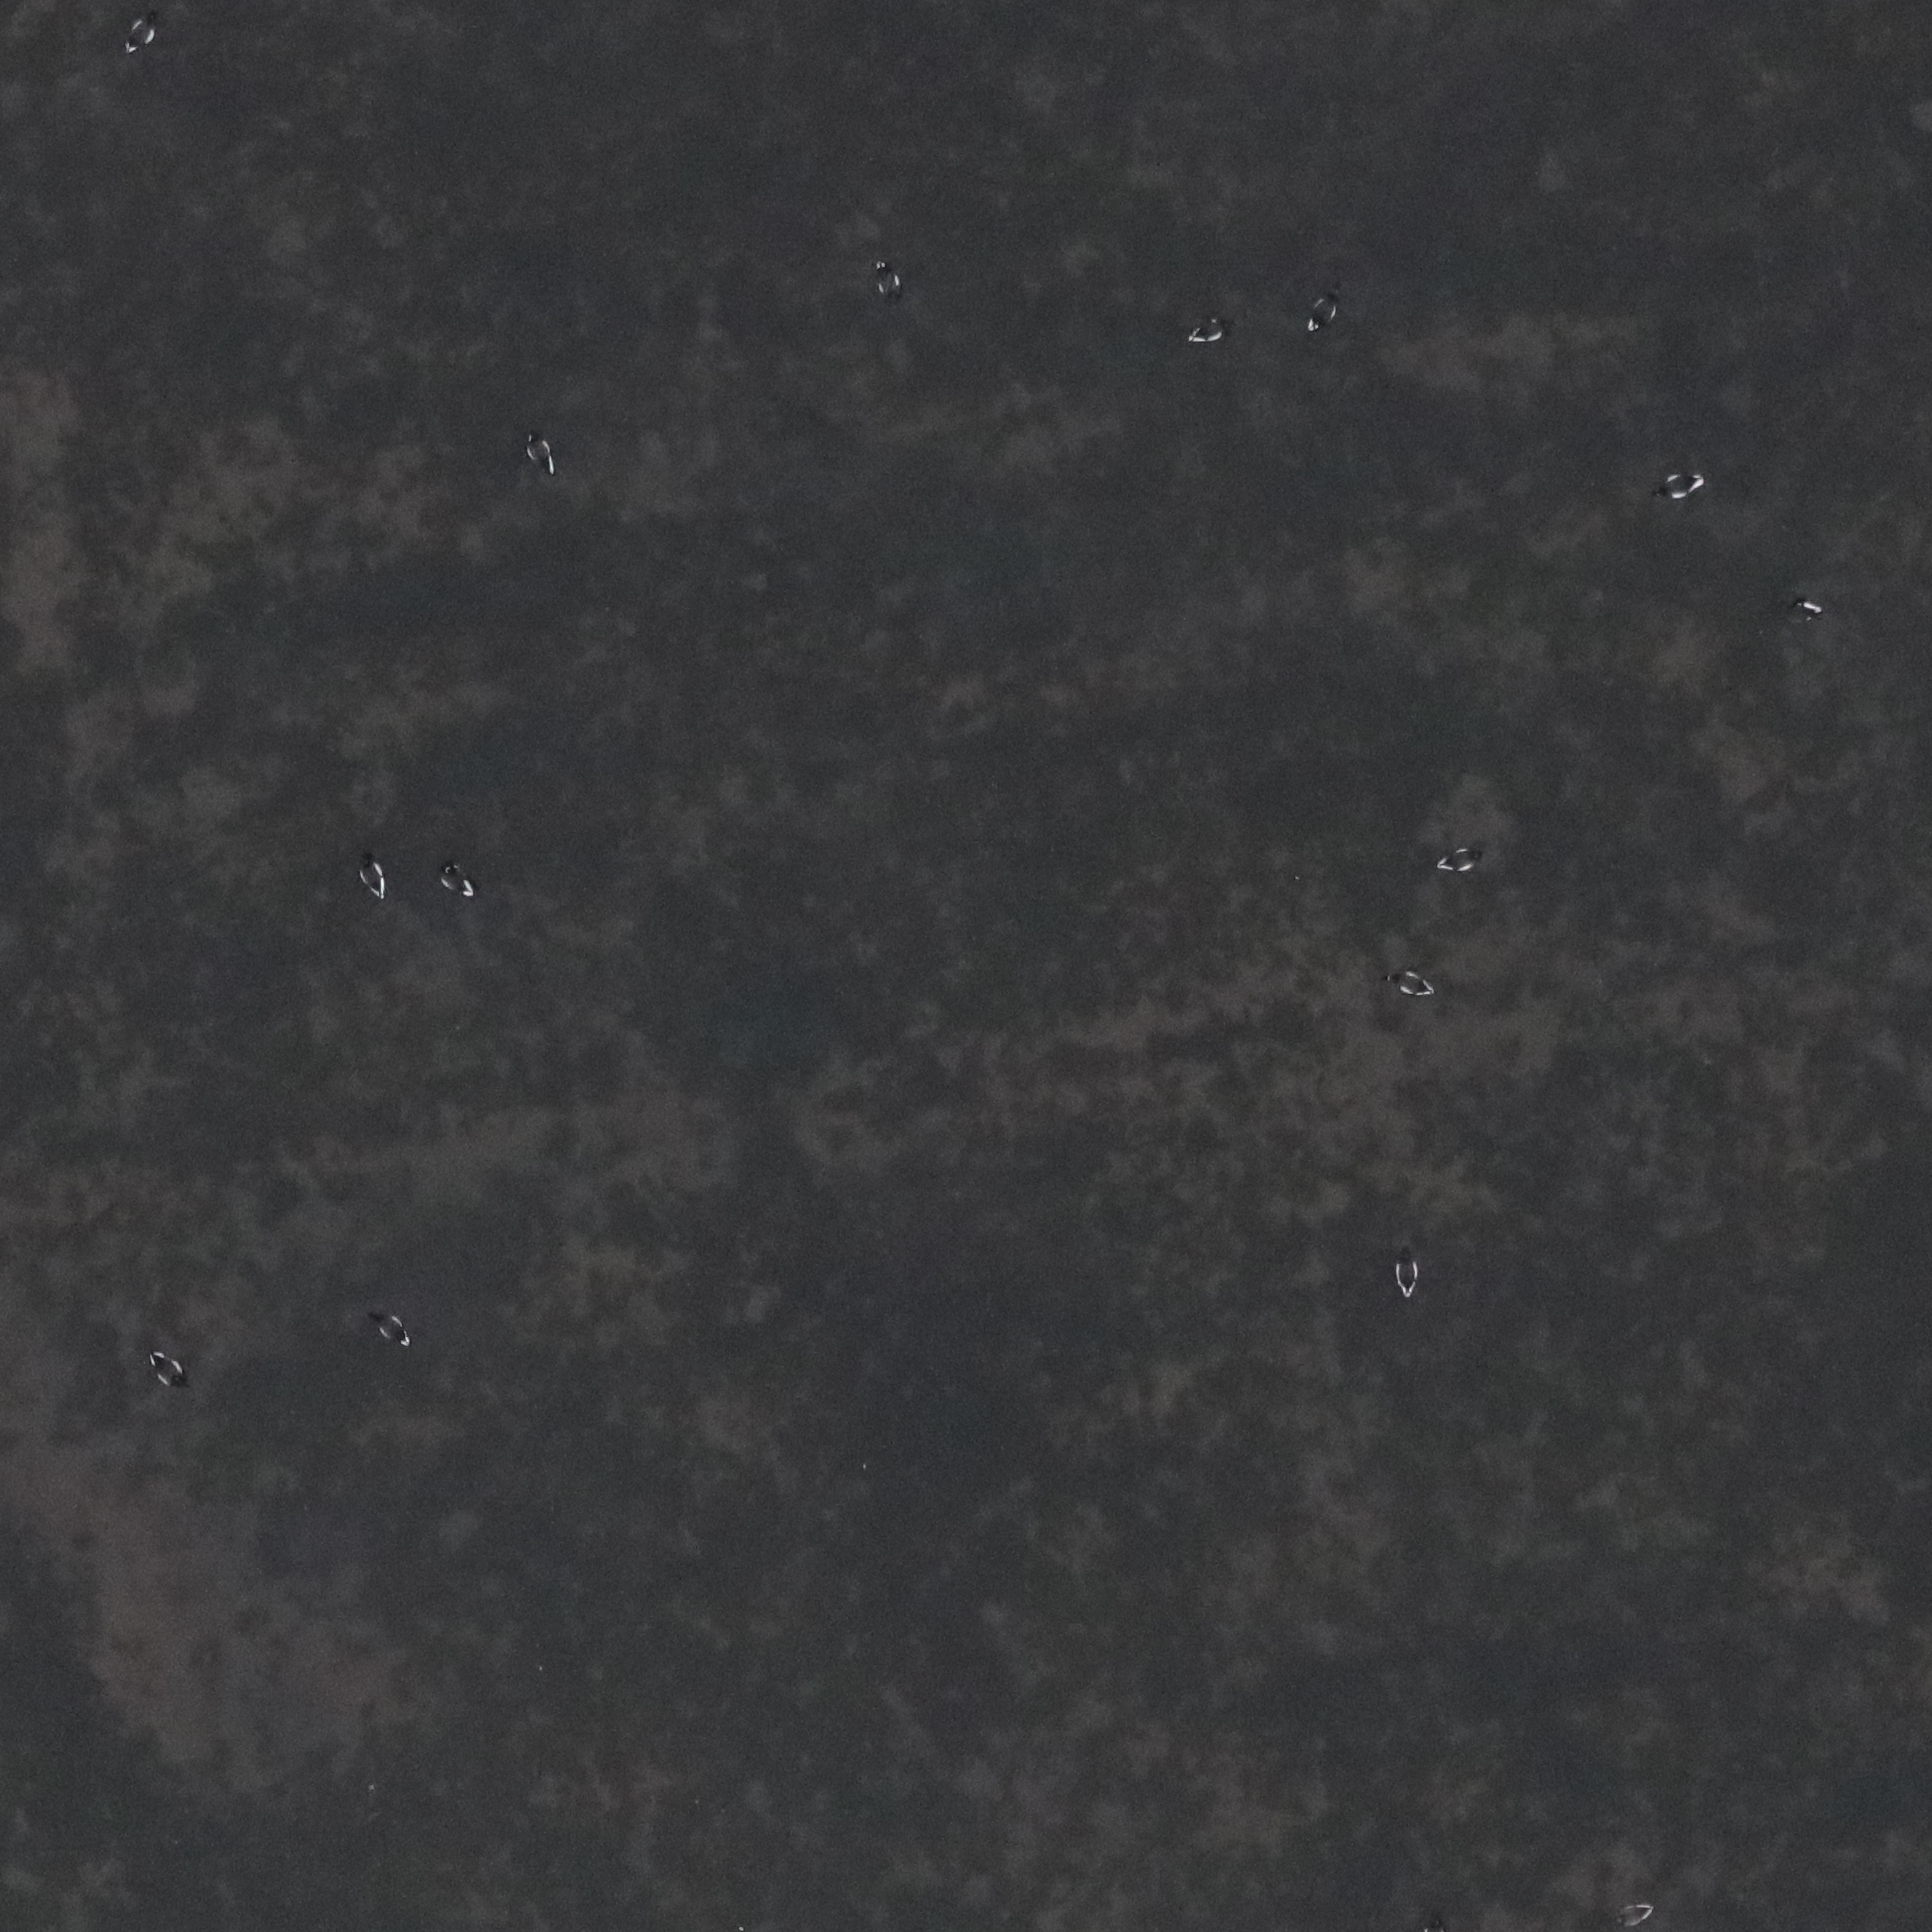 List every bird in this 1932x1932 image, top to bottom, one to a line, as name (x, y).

brant (140, 31)
brant (888, 279)
brant (1324, 312)
brant (1209, 330)
brant (540, 454)
brant (1679, 486)
brant (1801, 611)
brant (1461, 860)
brant (372, 875)
brant (456, 880)
brant (1412, 982)
brant (1408, 1274)
brant (393, 1330)
brant (169, 1372)
brant (1634, 1916)